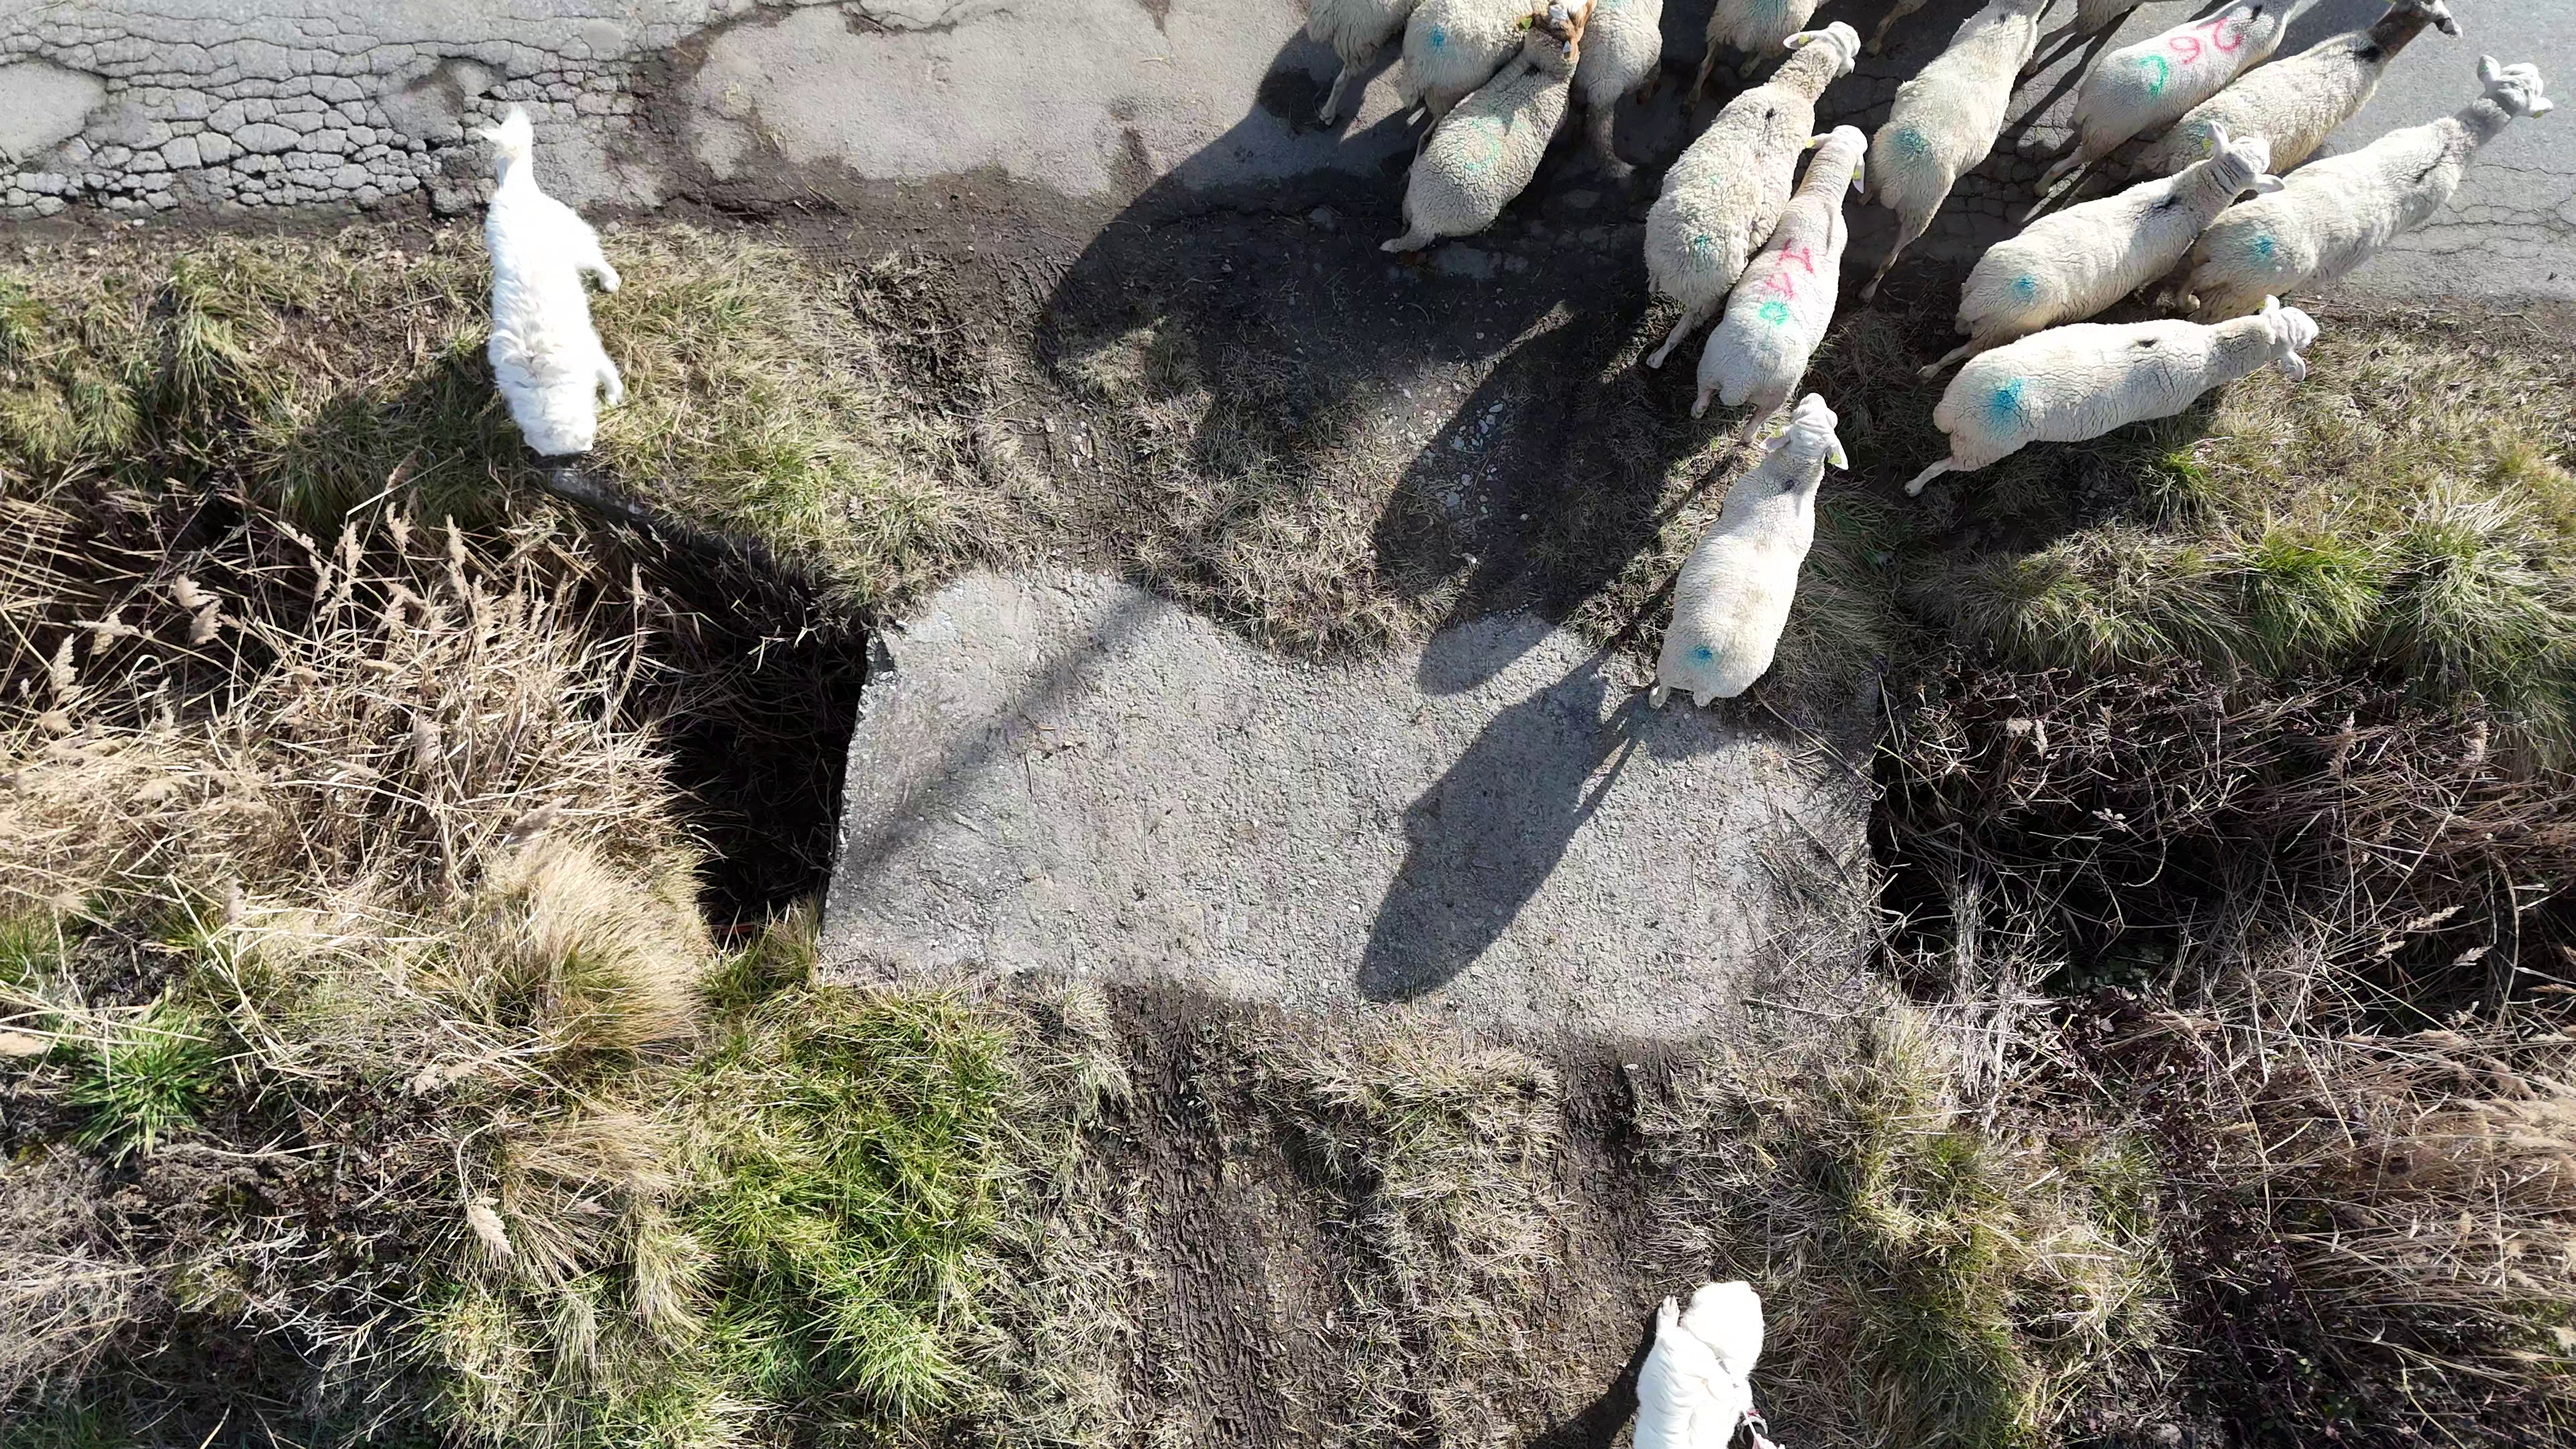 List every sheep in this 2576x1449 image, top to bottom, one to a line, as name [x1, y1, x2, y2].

sheep [1307, 0, 1416, 125]
sheep [1379, 0, 1594, 255]
sheep [1403, 0, 1548, 121]
sheep [1568, 0, 1664, 109]
sheep [1687, 0, 1821, 112]
sheep [2035, 0, 2295, 196]
sheep [2123, 0, 2461, 181]
sheep [1862, 1, 2041, 304]
sheep [1641, 21, 1863, 369]
sheep [2178, 54, 2554, 324]
sheep [1908, 124, 2284, 378]
sheep [1691, 126, 1873, 445]
sheep [1904, 294, 2320, 497]
sheep [1649, 394, 1848, 711]